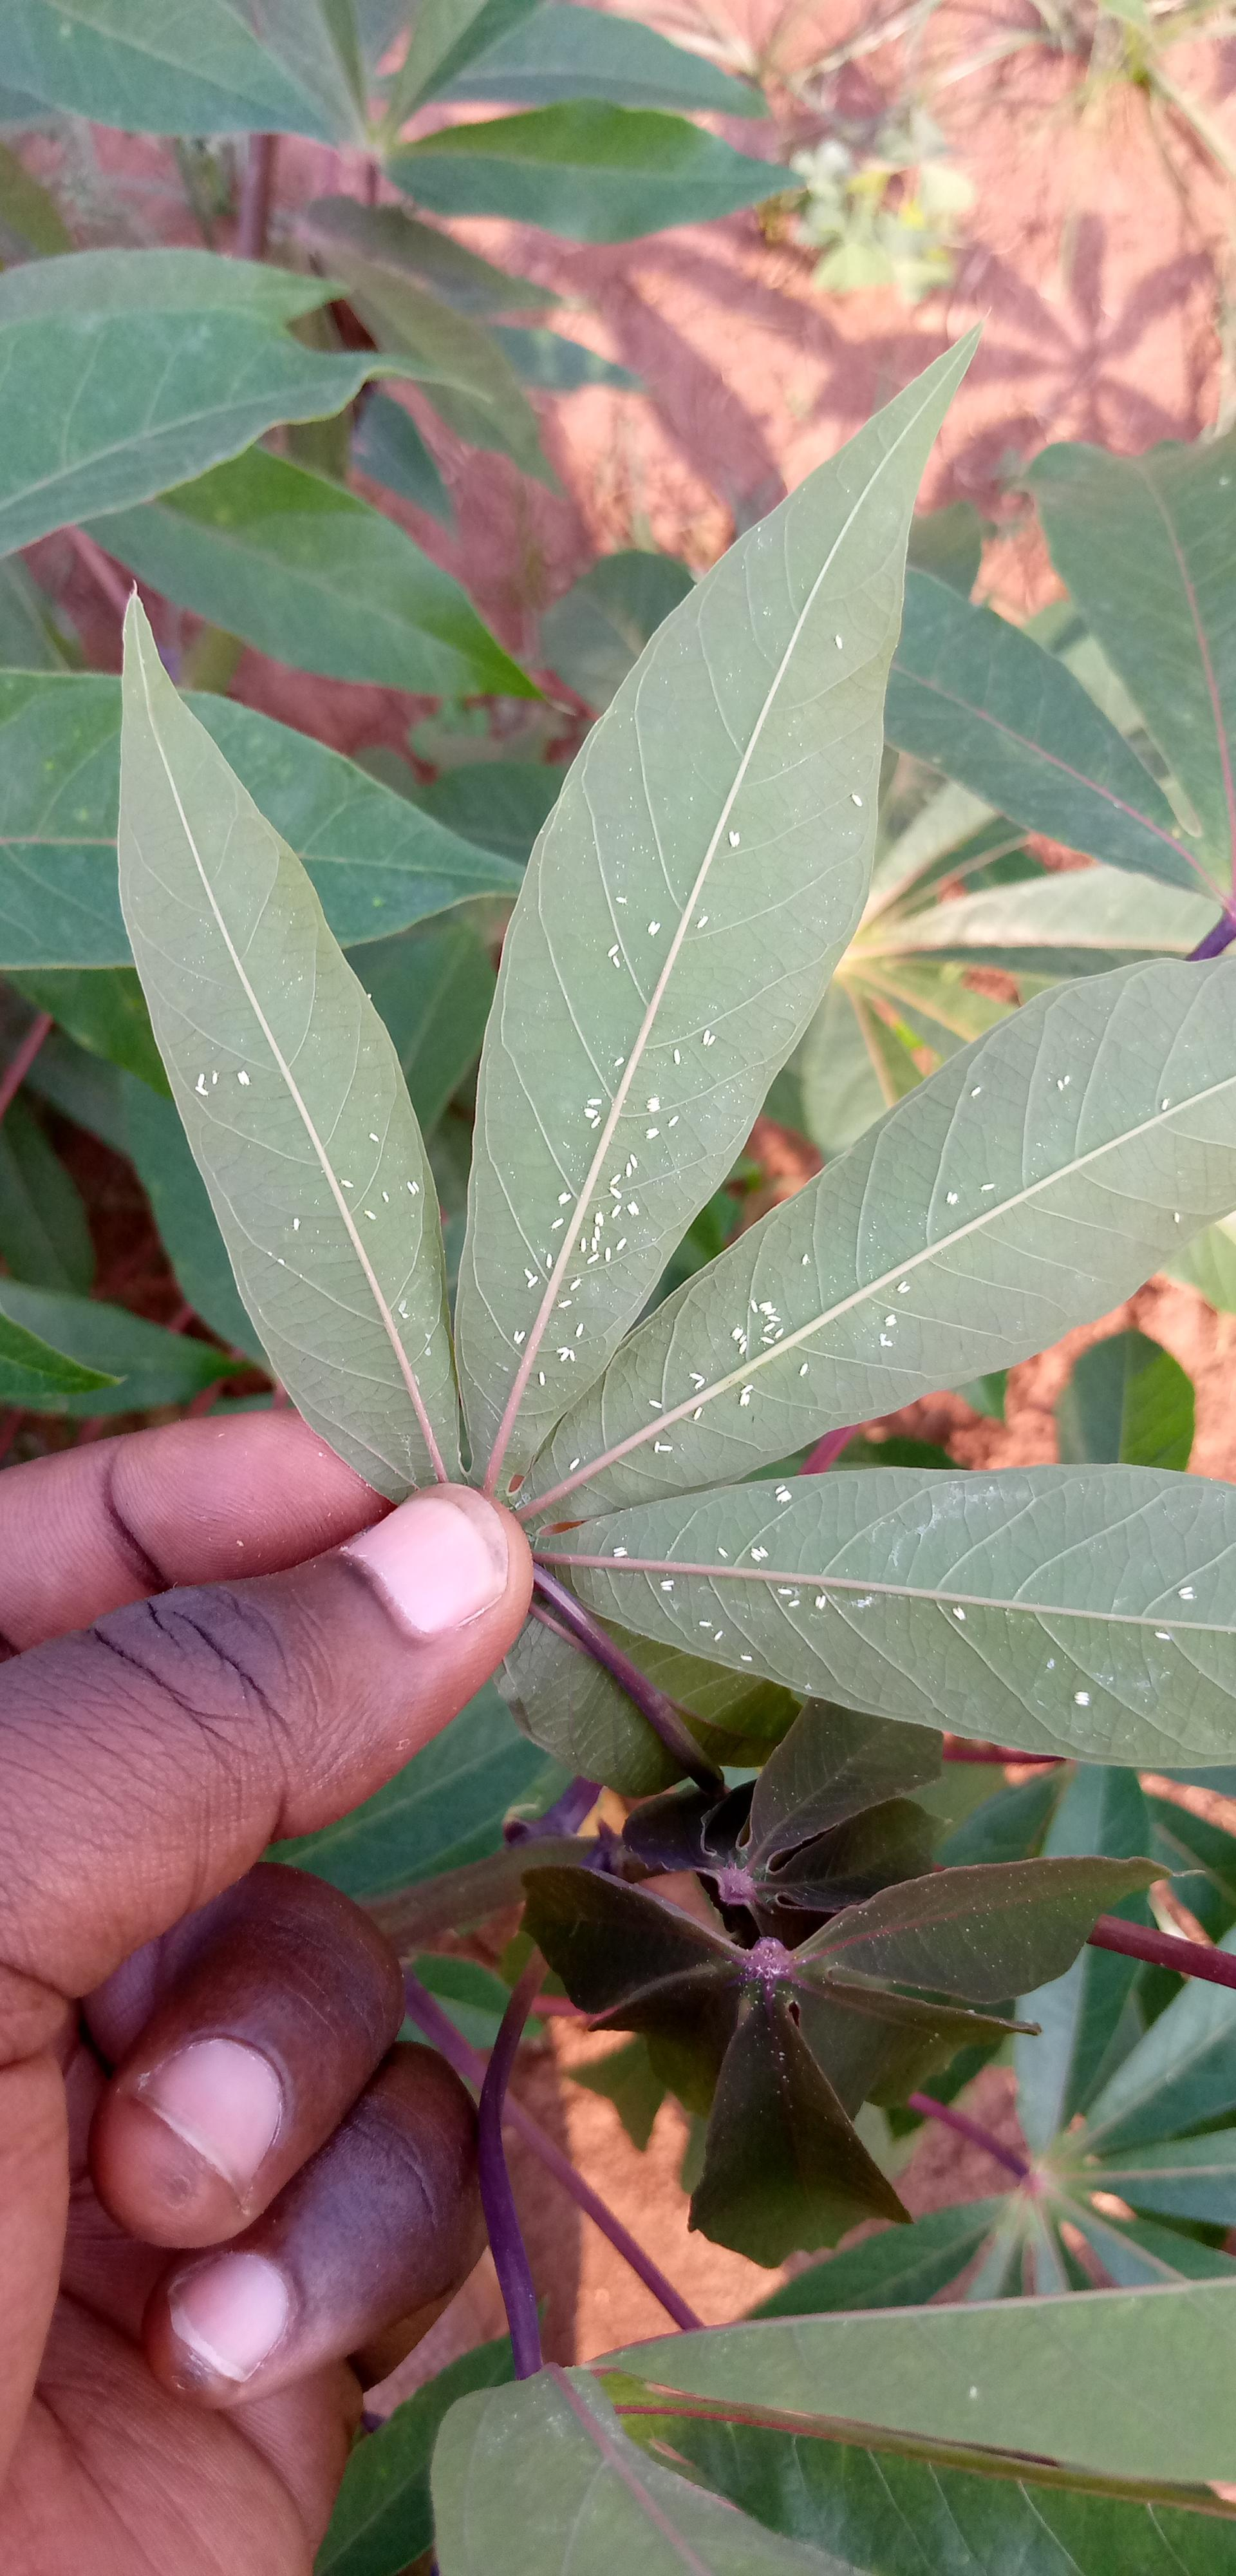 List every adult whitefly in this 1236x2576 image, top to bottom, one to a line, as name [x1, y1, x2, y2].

whitefly [830, 632, 846, 652]
whitefly [850, 791, 866, 809]
whitefly [728, 830, 735, 849]
whitefly [735, 833, 740, 846]
whitefly [613, 894, 627, 905]
whitefly [694, 911, 712, 930]
whitefly [646, 920, 655, 934]
whitefly [651, 922, 660, 937]
whitefly [607, 943, 620, 958]
whitefly [611, 955, 623, 970]
whitefly [702, 1027, 710, 1046]
whitefly [707, 1034, 716, 1048]
whitefly [673, 1047, 683, 1068]
whitefly [612, 1056, 626, 1066]
whitefly [210, 1069, 219, 1086]
whitefly [241, 1070, 251, 1086]
whitefly [236, 1072, 245, 1086]
whitefly [196, 1072, 205, 1087]
whitefly [1063, 1074, 1071, 1086]
whitefly [1056, 1077, 1063, 1092]
whitefly [968, 1084, 982, 1097]
whitefly [194, 1085, 210, 1097]
whitefly [585, 1096, 603, 1105]
whitefly [1158, 1096, 1170, 1113]
whitefly [646, 1097, 660, 1103]
whitefly [644, 1103, 662, 1108]
whitefly [583, 1108, 599, 1114]
whitefly [648, 1108, 661, 1113]
whitefly [583, 1113, 594, 1119]
whitefly [668, 1113, 680, 1128]
whitefly [590, 1115, 601, 1130]
whitefly [646, 1128, 657, 1133]
whitefly [367, 1131, 382, 1144]
whitefly [647, 1132, 660, 1141]
whitefly [629, 1151, 639, 1169]
whitefly [624, 1161, 632, 1179]
whitefly [609, 1173, 622, 1186]
whitefly [337, 1177, 353, 1189]
whitefly [411, 1180, 419, 1193]
whitefly [406, 1180, 416, 1195]
whitefly [979, 1181, 996, 1191]
whitefly [608, 1186, 623, 1199]
whitefly [944, 1189, 951, 1204]
whitefly [380, 1190, 391, 1204]
whitefly [557, 1191, 567, 1200]
whitefly [950, 1192, 958, 1206]
whitefly [559, 1193, 571, 1206]
whitefly [632, 1200, 640, 1215]
whitefly [611, 1203, 623, 1220]
whitefly [626, 1203, 634, 1218]
whitefly [362, 1208, 379, 1222]
whitefly [598, 1209, 606, 1227]
whitefly [1171, 1209, 1184, 1227]
whitefly [594, 1211, 598, 1226]
whitefly [291, 1215, 300, 1231]
whitefly [549, 1217, 564, 1231]
whitefly [594, 1225, 601, 1238]
whitefly [579, 1235, 587, 1254]
whitefly [590, 1236, 597, 1253]
whitefly [615, 1236, 627, 1251]
whitefly [604, 1245, 612, 1264]
whitefly [545, 1251, 554, 1270]
whitefly [800, 1251, 810, 1266]
whitefly [585, 1252, 600, 1267]
whitefly [275, 1256, 286, 1265]
whitefly [523, 1267, 534, 1280]
whitefly [527, 1276, 539, 1289]
whitefly [569, 1276, 583, 1292]
whitefly [896, 1280, 907, 1292]
whitefly [901, 1285, 910, 1293]
whitefly [749, 1298, 759, 1314]
whitefly [556, 1298, 573, 1310]
whitefly [760, 1300, 772, 1309]
whitefly [764, 1307, 778, 1317]
whitefly [885, 1314, 895, 1321]
whitefly [766, 1314, 783, 1322]
whitefly [886, 1319, 897, 1327]
whitefly [574, 1321, 586, 1339]
whitefly [763, 1323, 776, 1333]
whitefly [732, 1327, 740, 1337]
whitefly [774, 1327, 785, 1340]
whitefly [512, 1329, 518, 1343]
whitefly [734, 1329, 743, 1341]
whitefly [517, 1330, 526, 1345]
whitefly [878, 1332, 895, 1348]
whitefly [738, 1334, 747, 1344]
whitefly [759, 1335, 776, 1345]
whitefly [738, 1341, 748, 1356]
whitefly [556, 1346, 568, 1353]
whitefly [569, 1349, 576, 1363]
whitefly [560, 1349, 570, 1364]
whitefly [797, 1360, 810, 1377]
whitefly [537, 1369, 546, 1388]
whitefly [688, 1371, 702, 1380]
whitefly [694, 1379, 705, 1391]
whitefly [740, 1384, 754, 1394]
whitefly [739, 1392, 744, 1408]
whitefly [745, 1392, 751, 1408]
whitefly [646, 1398, 663, 1410]
whitefly [693, 1405, 702, 1422]
whitefly [652, 1439, 659, 1455]
whitefly [658, 1444, 673, 1453]
whitefly [567, 1455, 583, 1472]
whitefly [774, 1483, 786, 1495]
whitefly [777, 1490, 789, 1501]
whitefly [782, 1493, 791, 1502]
whitefly [612, 1546, 626, 1553]
whitefly [716, 1546, 730, 1559]
whitefly [758, 1546, 769, 1557]
whitefly [750, 1548, 764, 1559]
whitefly [613, 1550, 628, 1558]
whitefly [749, 1551, 760, 1562]
whitefly [659, 1578, 675, 1586]
whitefly [661, 1586, 673, 1592]
whitefly [1179, 1586, 1194, 1594]
whitefly [775, 1587, 792, 1595]
whitefly [1178, 1593, 1196, 1600]
whitefly [814, 1595, 821, 1608]
whitefly [819, 1595, 827, 1611]
whitefly [787, 1598, 800, 1608]
whitefly [951, 1605, 968, 1622]
whitefly [697, 1619, 713, 1628]
whitefly [713, 1629, 724, 1643]
whitefly [1152, 1631, 1172, 1642]
whitefly [740, 1653, 754, 1663]
whitefly [1073, 1688, 1090, 1697]
whitefly [1074, 1695, 1090, 1701]
whitefly [1073, 1700, 1089, 1707]